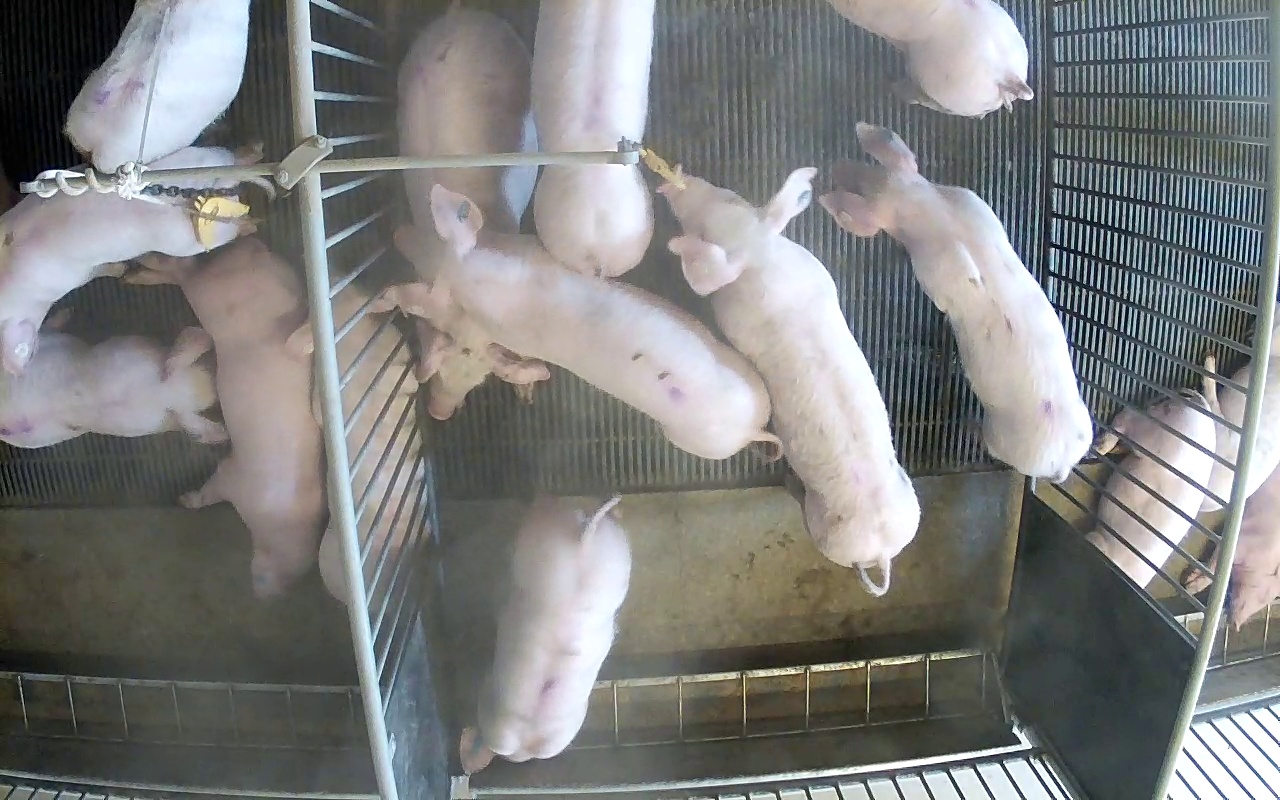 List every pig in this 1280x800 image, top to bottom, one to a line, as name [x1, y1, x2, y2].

pig [61, 0, 251, 175]
pig [534, 0, 661, 281]
pig [832, 0, 1033, 119]
pig [393, 3, 549, 423]
pig [815, 122, 1091, 485]
pig [0, 137, 268, 374]
pig [655, 160, 921, 598]
pig [382, 180, 786, 463]
pig [117, 236, 330, 599]
pig [282, 251, 435, 614]
pig [1198, 301, 1279, 510]
pig [2, 305, 230, 449]
pig [1081, 389, 1215, 587]
pig [1182, 463, 1279, 633]
pig [461, 492, 634, 776]